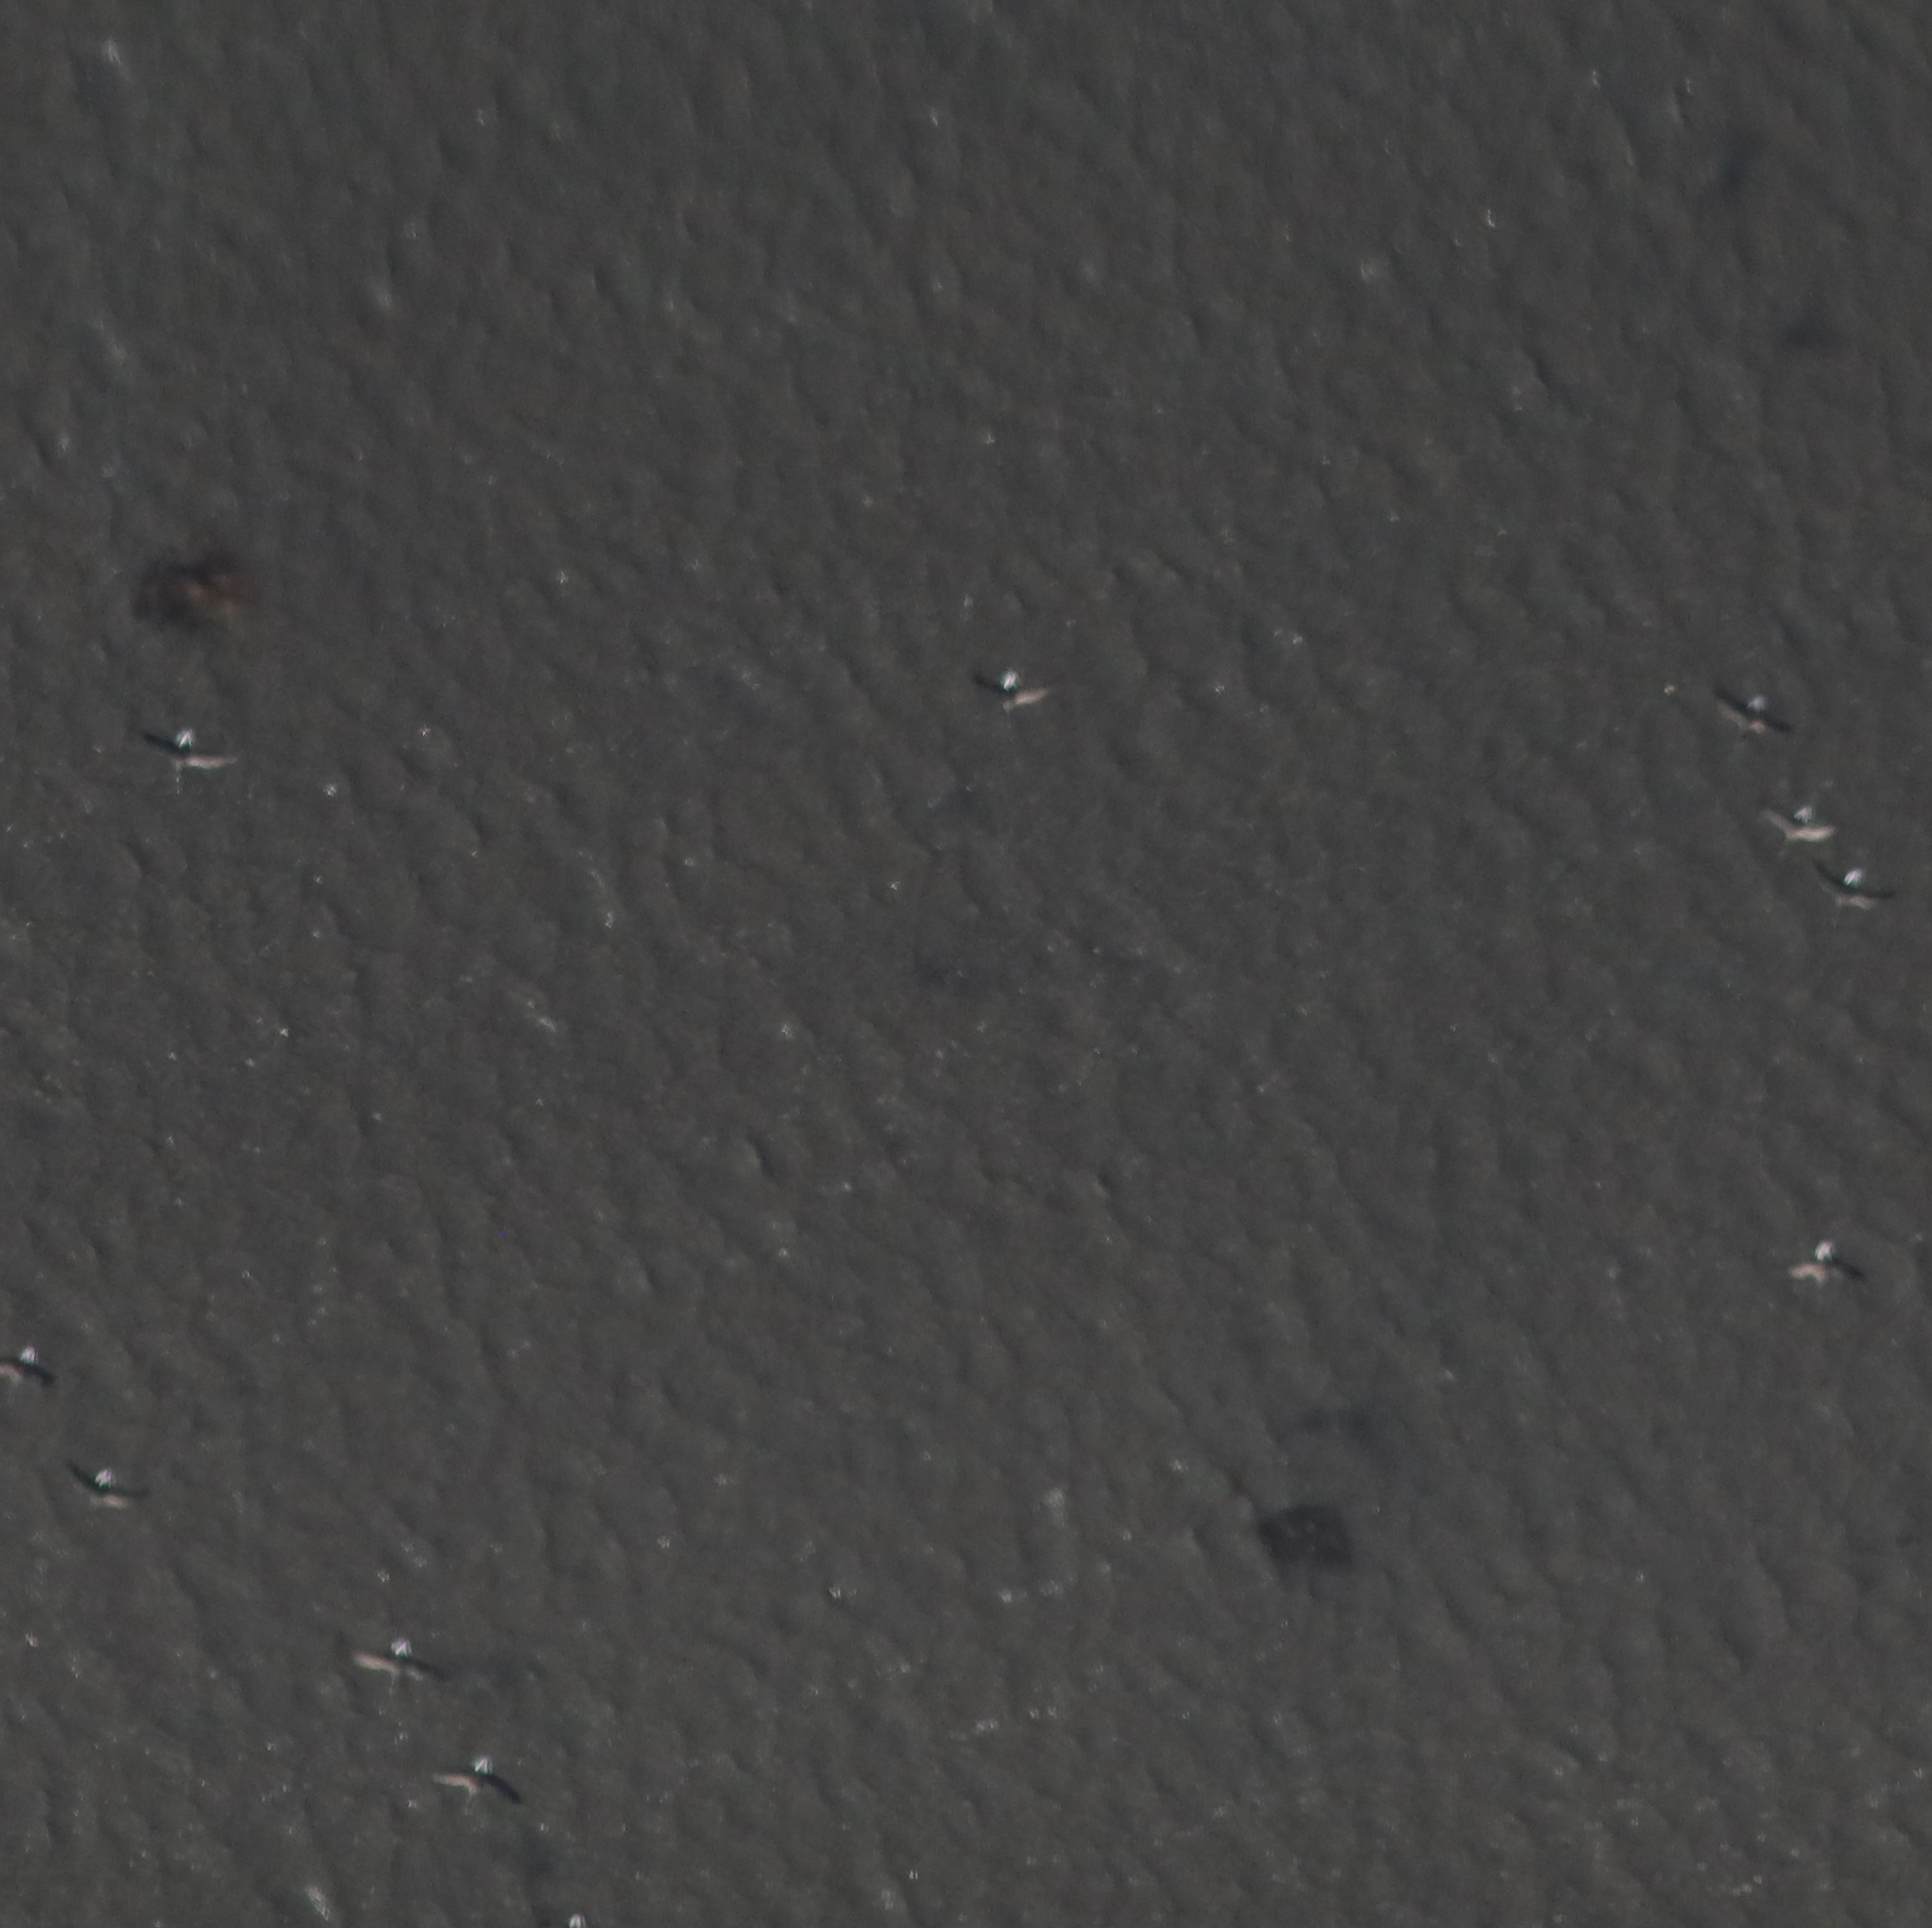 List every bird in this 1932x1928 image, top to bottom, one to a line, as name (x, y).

brant (1011, 695)
brant (1752, 716)
brant (177, 758)
brant (1793, 830)
brant (1847, 892)
brant (1823, 1271)
brant (19, 1369)
brant (105, 1493)
brant (400, 1665)
brant (480, 1783)